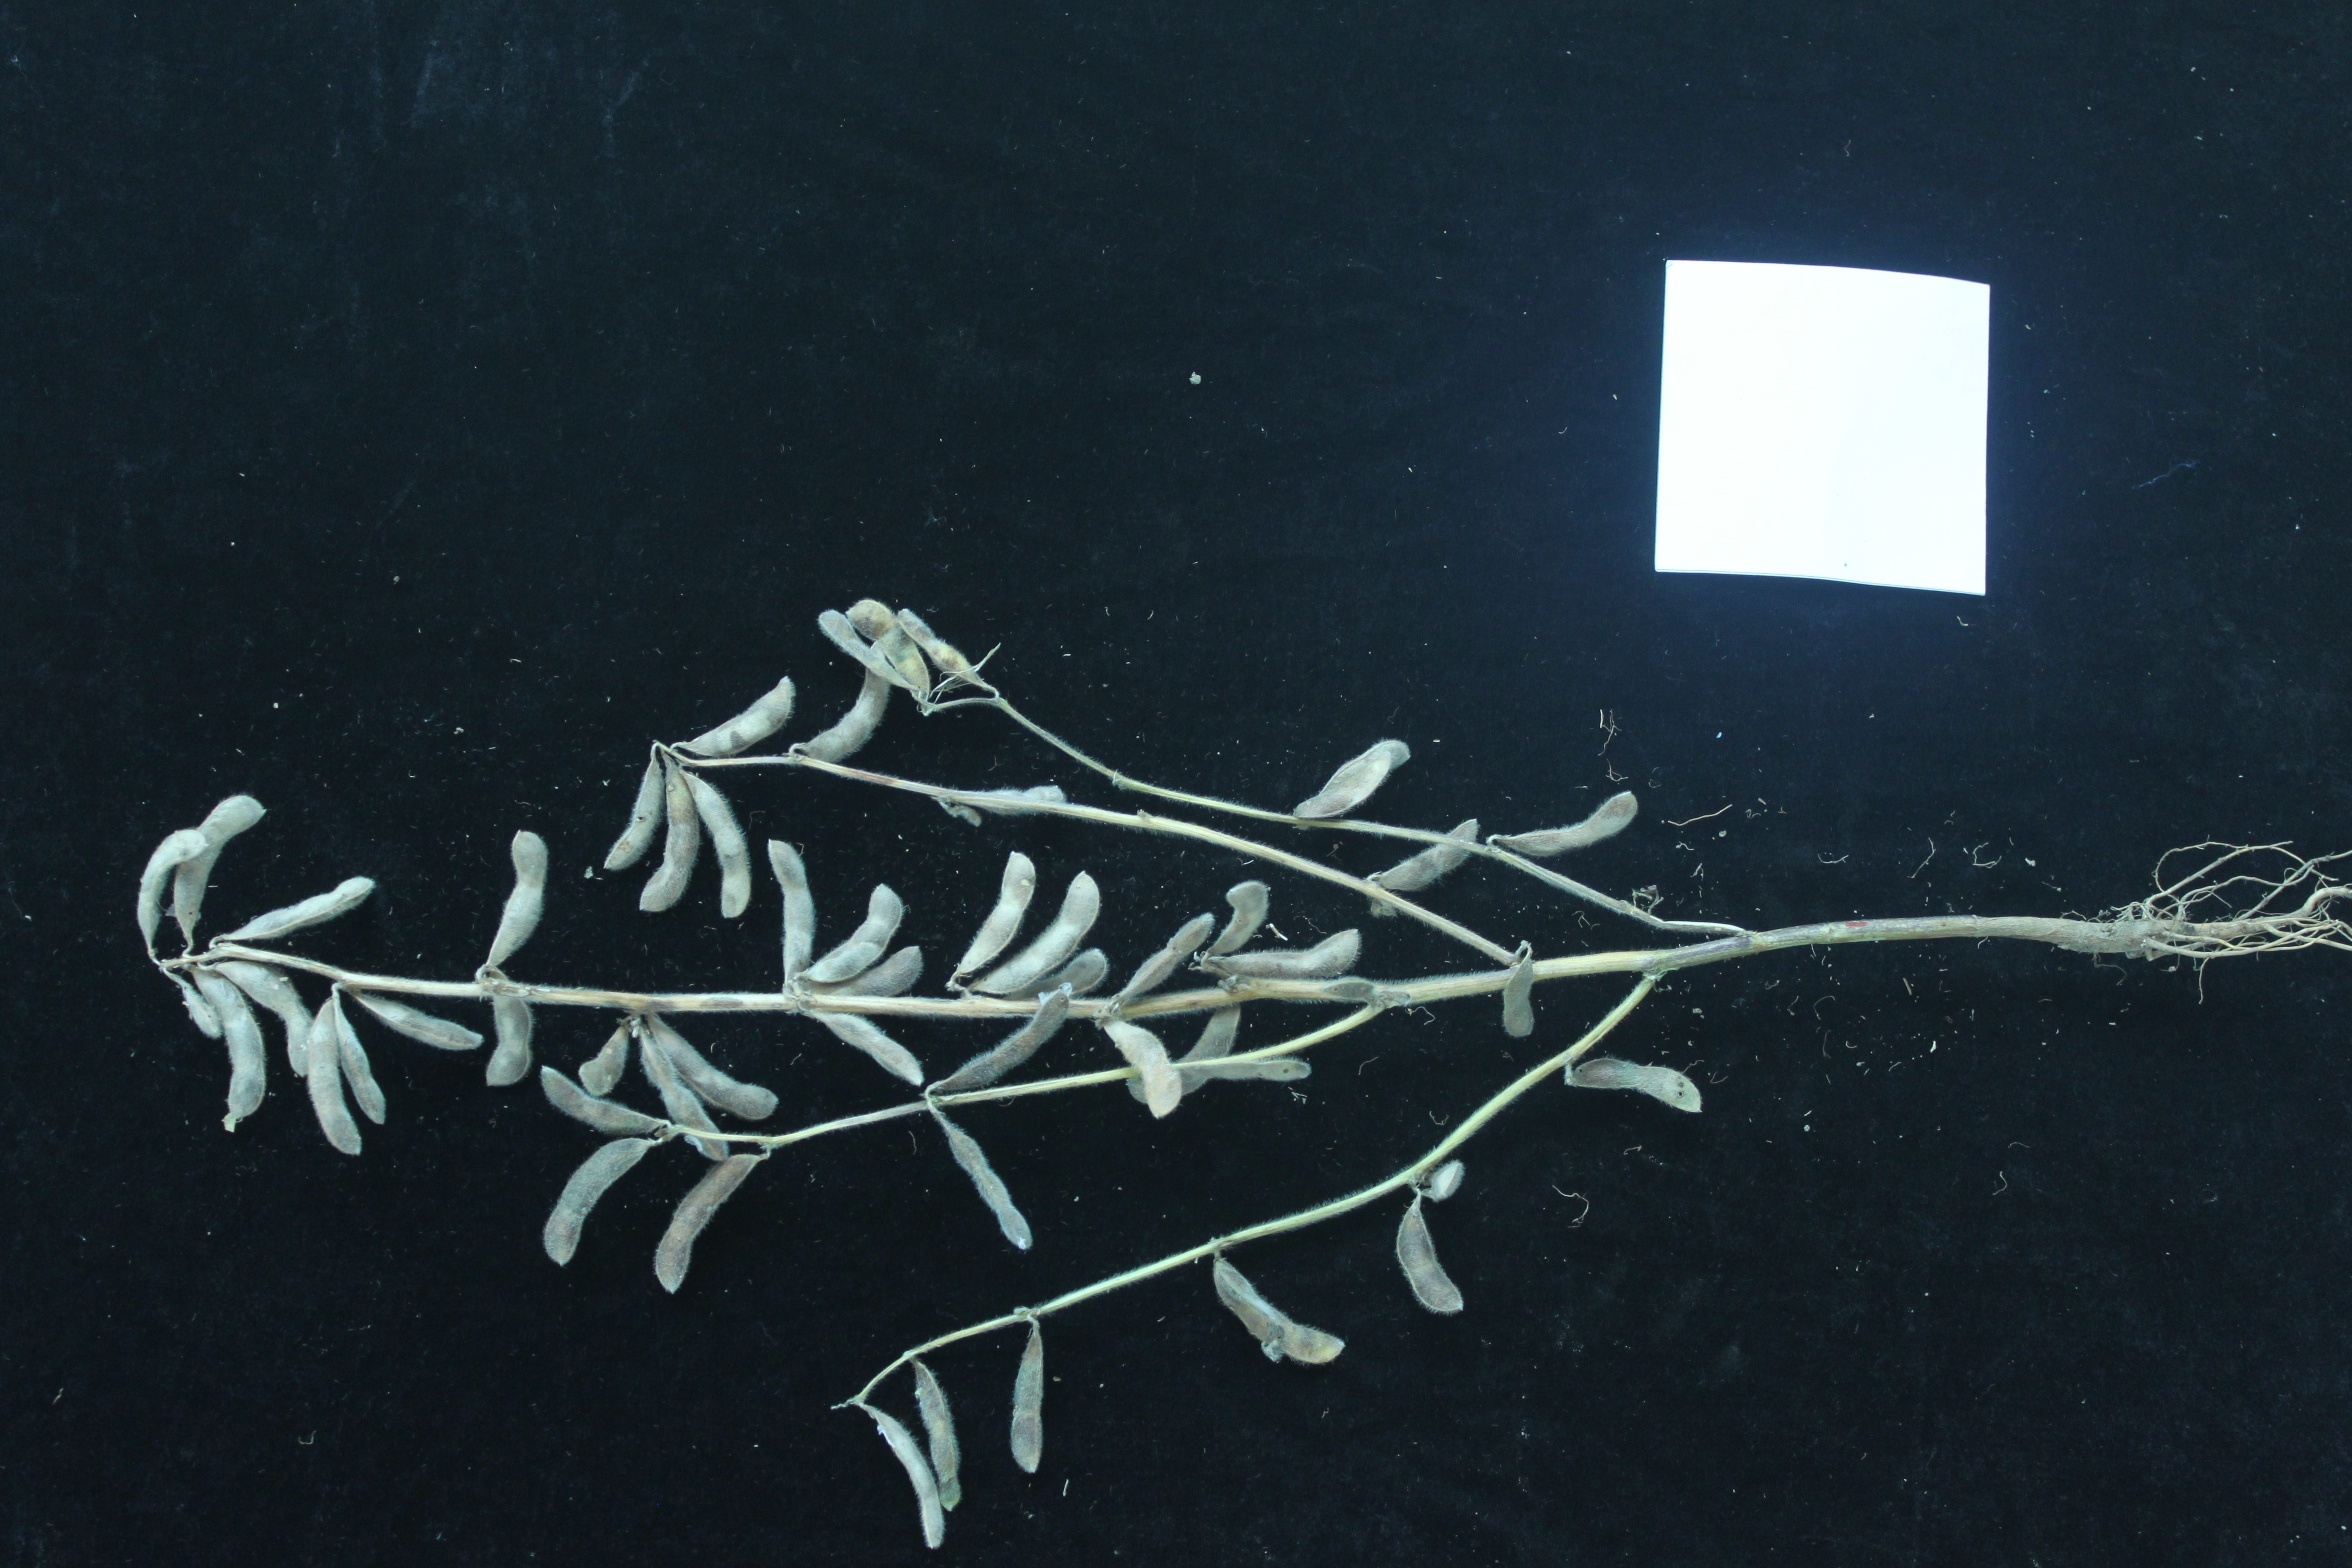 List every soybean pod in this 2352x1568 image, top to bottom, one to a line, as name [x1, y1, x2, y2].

soybean pod [844, 599, 930, 709]
soybean pod [894, 608, 993, 693]
soybean pod [789, 640, 891, 765]
soybean pod [674, 674, 796, 758]
soybean pod [1293, 740, 1410, 822]
soybean pod [601, 743, 663, 872]
soybean pod [638, 750, 700, 914]
soybean pod [681, 770, 749, 920]
soybean pod [938, 786, 1064, 817]
soybean pod [1496, 792, 1639, 856]
soybean pod [177, 796, 265, 952]
soybean pod [1374, 818, 1478, 892]
soybean pod [482, 830, 546, 974]
soybean pod [138, 832, 207, 962]
soybean pod [766, 841, 813, 1004]
soybean pod [954, 851, 1033, 983]
soybean pod [960, 870, 1098, 994]
soybean pod [210, 877, 374, 944]
soybean pod [793, 881, 903, 984]
soybean pod [1193, 881, 1266, 960]
soybean pod [1105, 915, 1214, 1015]
soybean pod [1196, 928, 1360, 981]
soybean pod [801, 947, 922, 1006]
soybean pod [978, 949, 1107, 1002]
soybean pod [1504, 959, 1533, 1038]
soybean pod [196, 962, 315, 1078]
soybean pod [191, 967, 265, 1124]
soybean pod [479, 970, 532, 1085]
soybean pod [162, 972, 222, 1038]
soybean pod [1125, 983, 1240, 1105]
soybean pod [342, 985, 482, 1049]
soybean pod [333, 987, 386, 1126]
soybean pod [927, 987, 1070, 1094]
soybean pod [307, 996, 362, 1157]
soybean pod [650, 1007, 780, 1120]
soybean pod [801, 1010, 921, 1088]
soybean pod [1098, 1019, 1183, 1121]
soybean pod [640, 1022, 729, 1163]
soybean pod [578, 1024, 628, 1094]
soybean pod [1564, 1059, 1703, 1115]
soybean pod [1189, 1060, 1312, 1081]
soybean pod [540, 1066, 671, 1132]
soybean pod [929, 1107, 1029, 1251]
soybean pod [543, 1140, 657, 1268]
soybean pod [653, 1154, 764, 1293]
soybean pod [1423, 1162, 1461, 1197]
soybean pod [1395, 1195, 1462, 1313]
soybean pod [1214, 1255, 1346, 1363]
soybean pod [1011, 1321, 1042, 1474]
soybean pod [913, 1357, 961, 1511]
soybean pod [860, 1405, 942, 1550]